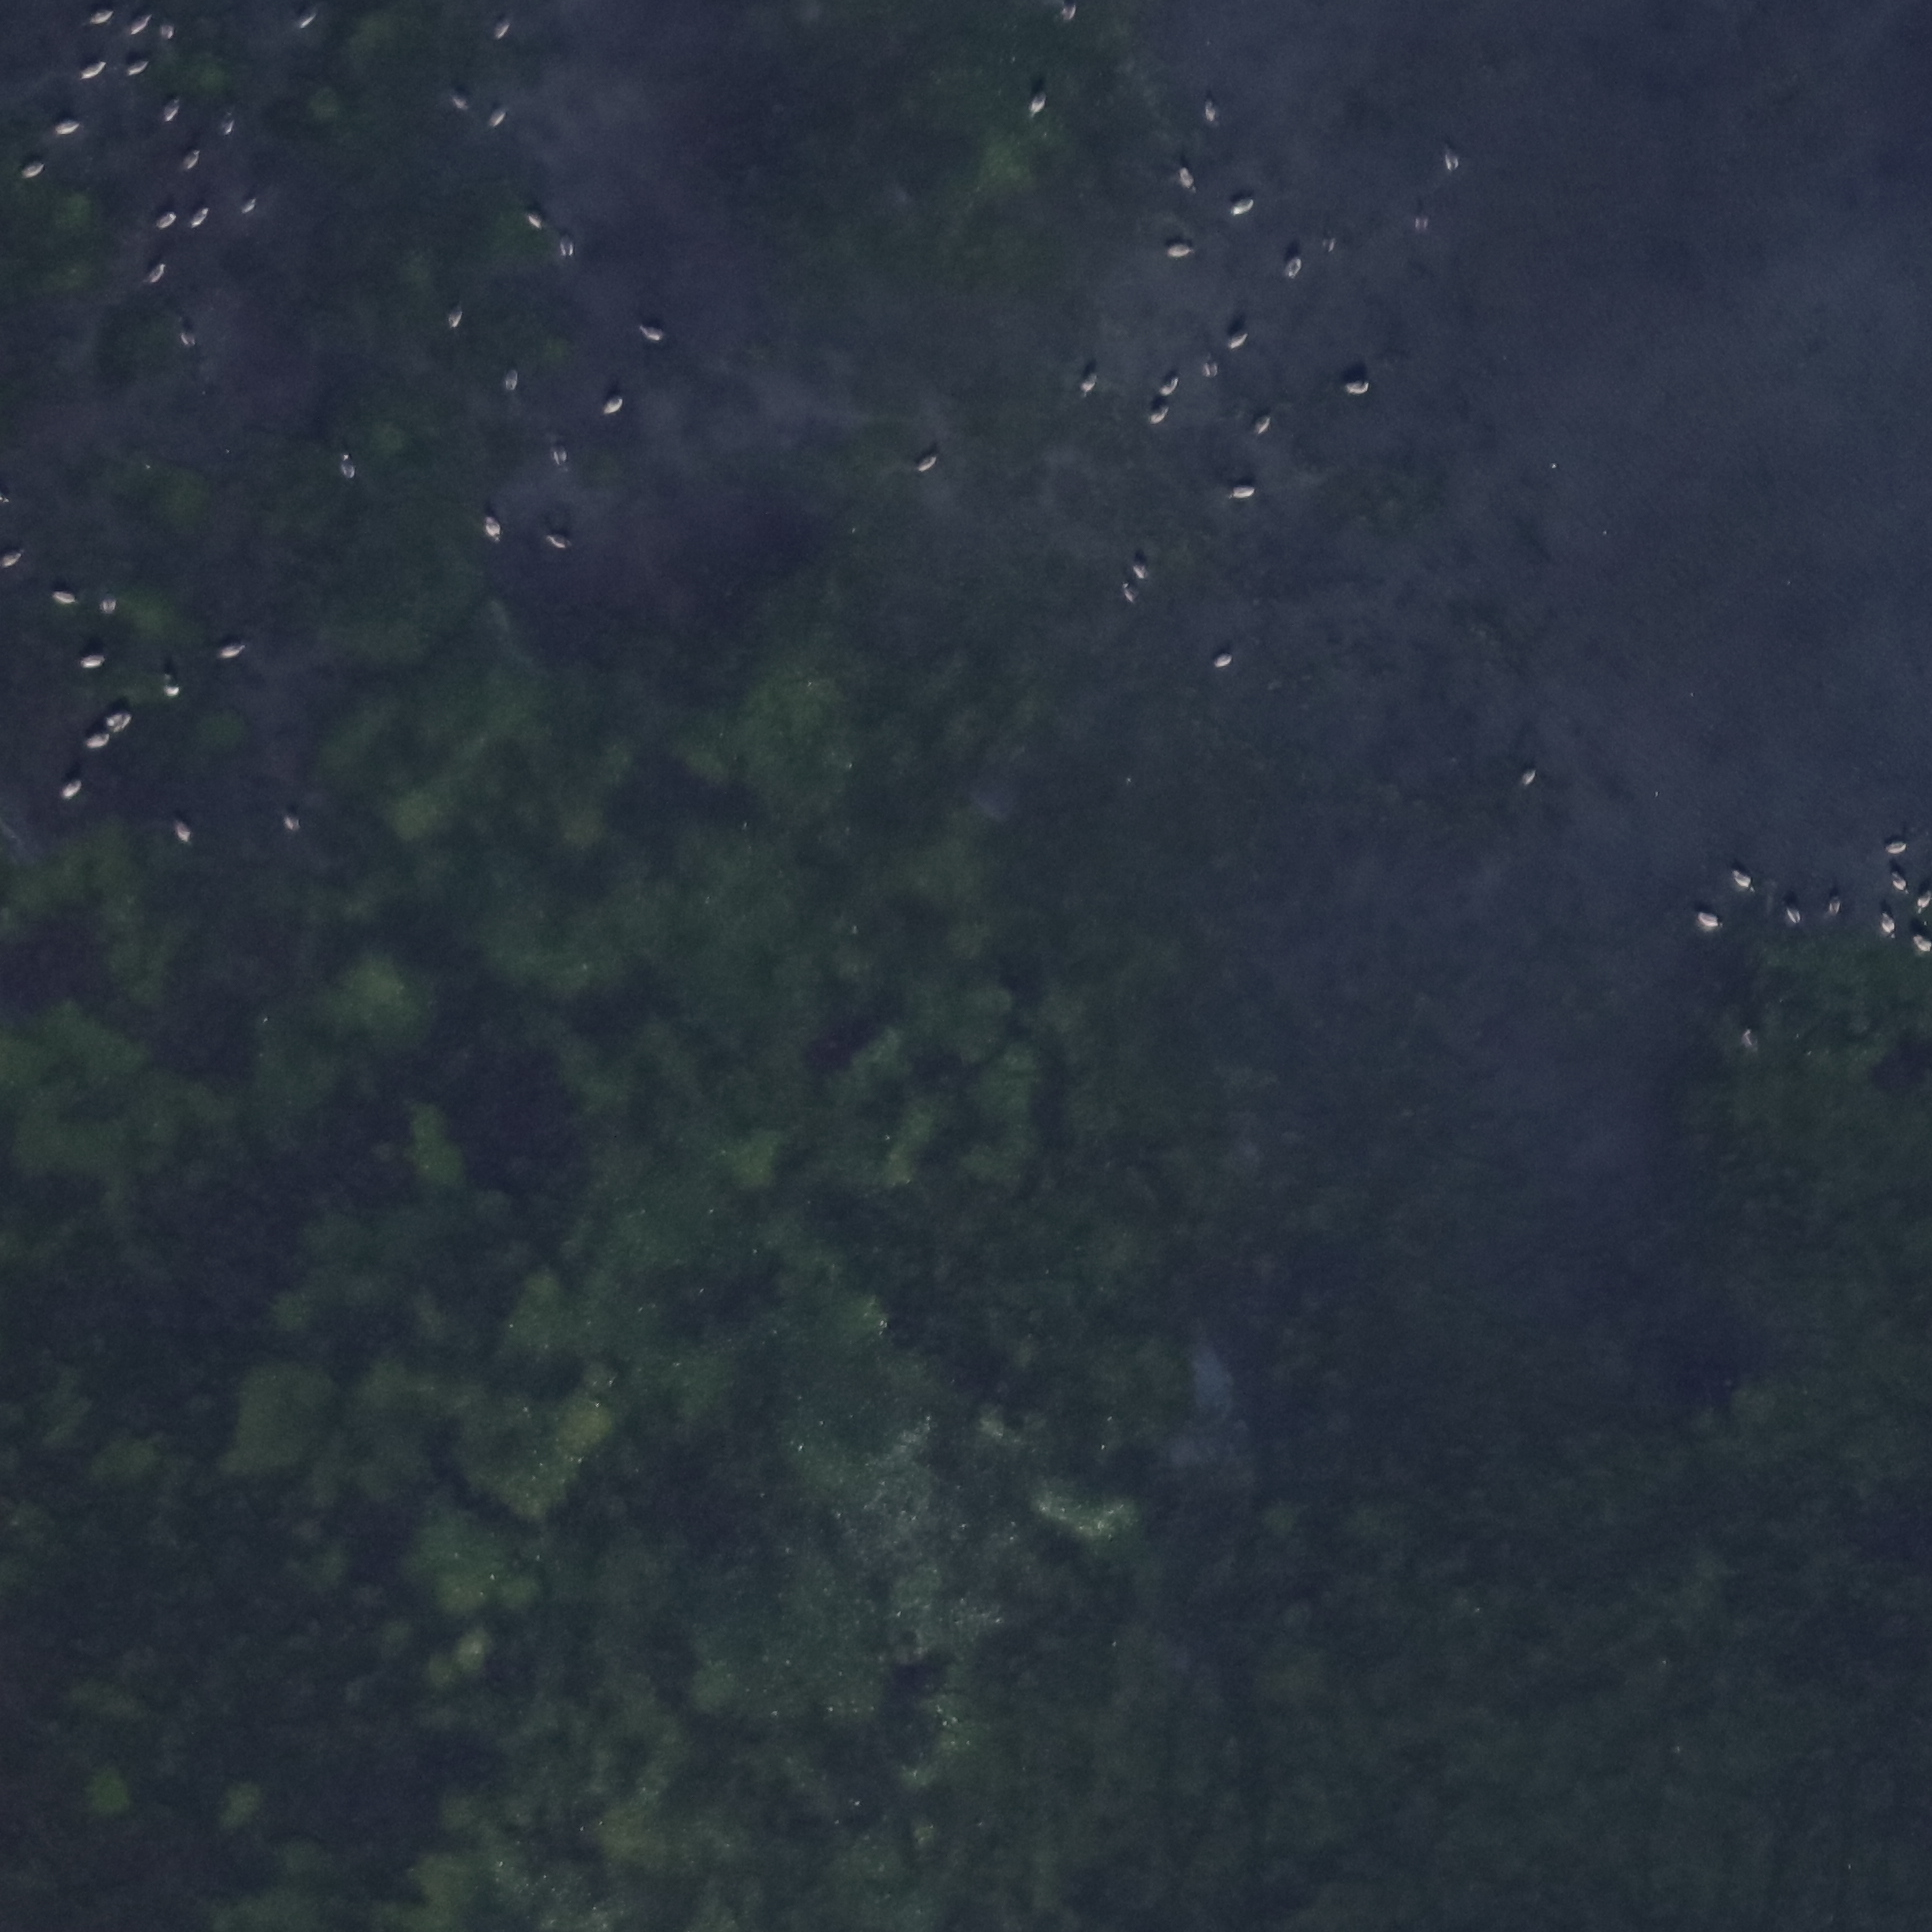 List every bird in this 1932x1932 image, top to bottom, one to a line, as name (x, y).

Canada goose (1069, 11)
Canada goose (100, 16)
Canada goose (307, 17)
Canada goose (136, 24)
Canada goose (502, 29)
Canada goose (168, 31)
Canada goose (91, 68)
Canada goose (136, 68)
Canada goose (461, 100)
Canada goose (1037, 103)
Canada goose (170, 110)
Canada goose (1211, 110)
Canada goose (496, 118)
Canada goose (229, 124)
Canada goose (68, 127)
Canada goose (190, 159)
Canada goose (1452, 161)
Canada goose (33, 169)
Canada goose (1186, 180)
Canada goose (247, 206)
Canada goose (1243, 206)
Canada goose (196, 217)
Canada goose (535, 219)
Canada goose (166, 221)
Canada goose (1421, 223)
Canada goose (1331, 245)
Canada goose (568, 247)
Canada goose (1180, 253)
Canada goose (1291, 268)
Canada goose (156, 275)
Canada goose (456, 320)
Canada goose (653, 333)
Canada goose (189, 338)
Canada goose (1238, 339)
Canada goose (1210, 369)
Canada goose (512, 379)
Canada goose (1089, 384)
Canada goose (1168, 388)
Canada goose (1358, 388)
Canada goose (614, 404)
Canada goose (1158, 415)
Canada goose (1262, 425)
Canada goose (560, 456)
Canada goose (926, 463)
Canada goose (347, 468)
Canada goose (1243, 493)
Canada goose (492, 529)
Canada goose (558, 540)
Canada goose (9, 559)
Canada goose (1140, 573)
Canada goose (1129, 593)
Canada goose (66, 597)
Canada goose (109, 604)
Canada goose (231, 649)
Canada goose (1226, 659)
Canada goose (93, 663)
Canada goose (173, 690)
Canada goose (119, 721)
Canada goose (98, 741)
Canada goose (1530, 776)
Canada goose (69, 787)
Canada goose (291, 822)
Canada goose (184, 832)
Canada goose (1896, 847)
Canada goose (1740, 877)
Canada goose (1899, 882)
Canada goose (1926, 902)
Canada goose (1835, 904)
Canada goose (1793, 915)
Canada goose (1708, 921)
Canada goose (1885, 924)
Canada goose (1926, 942)